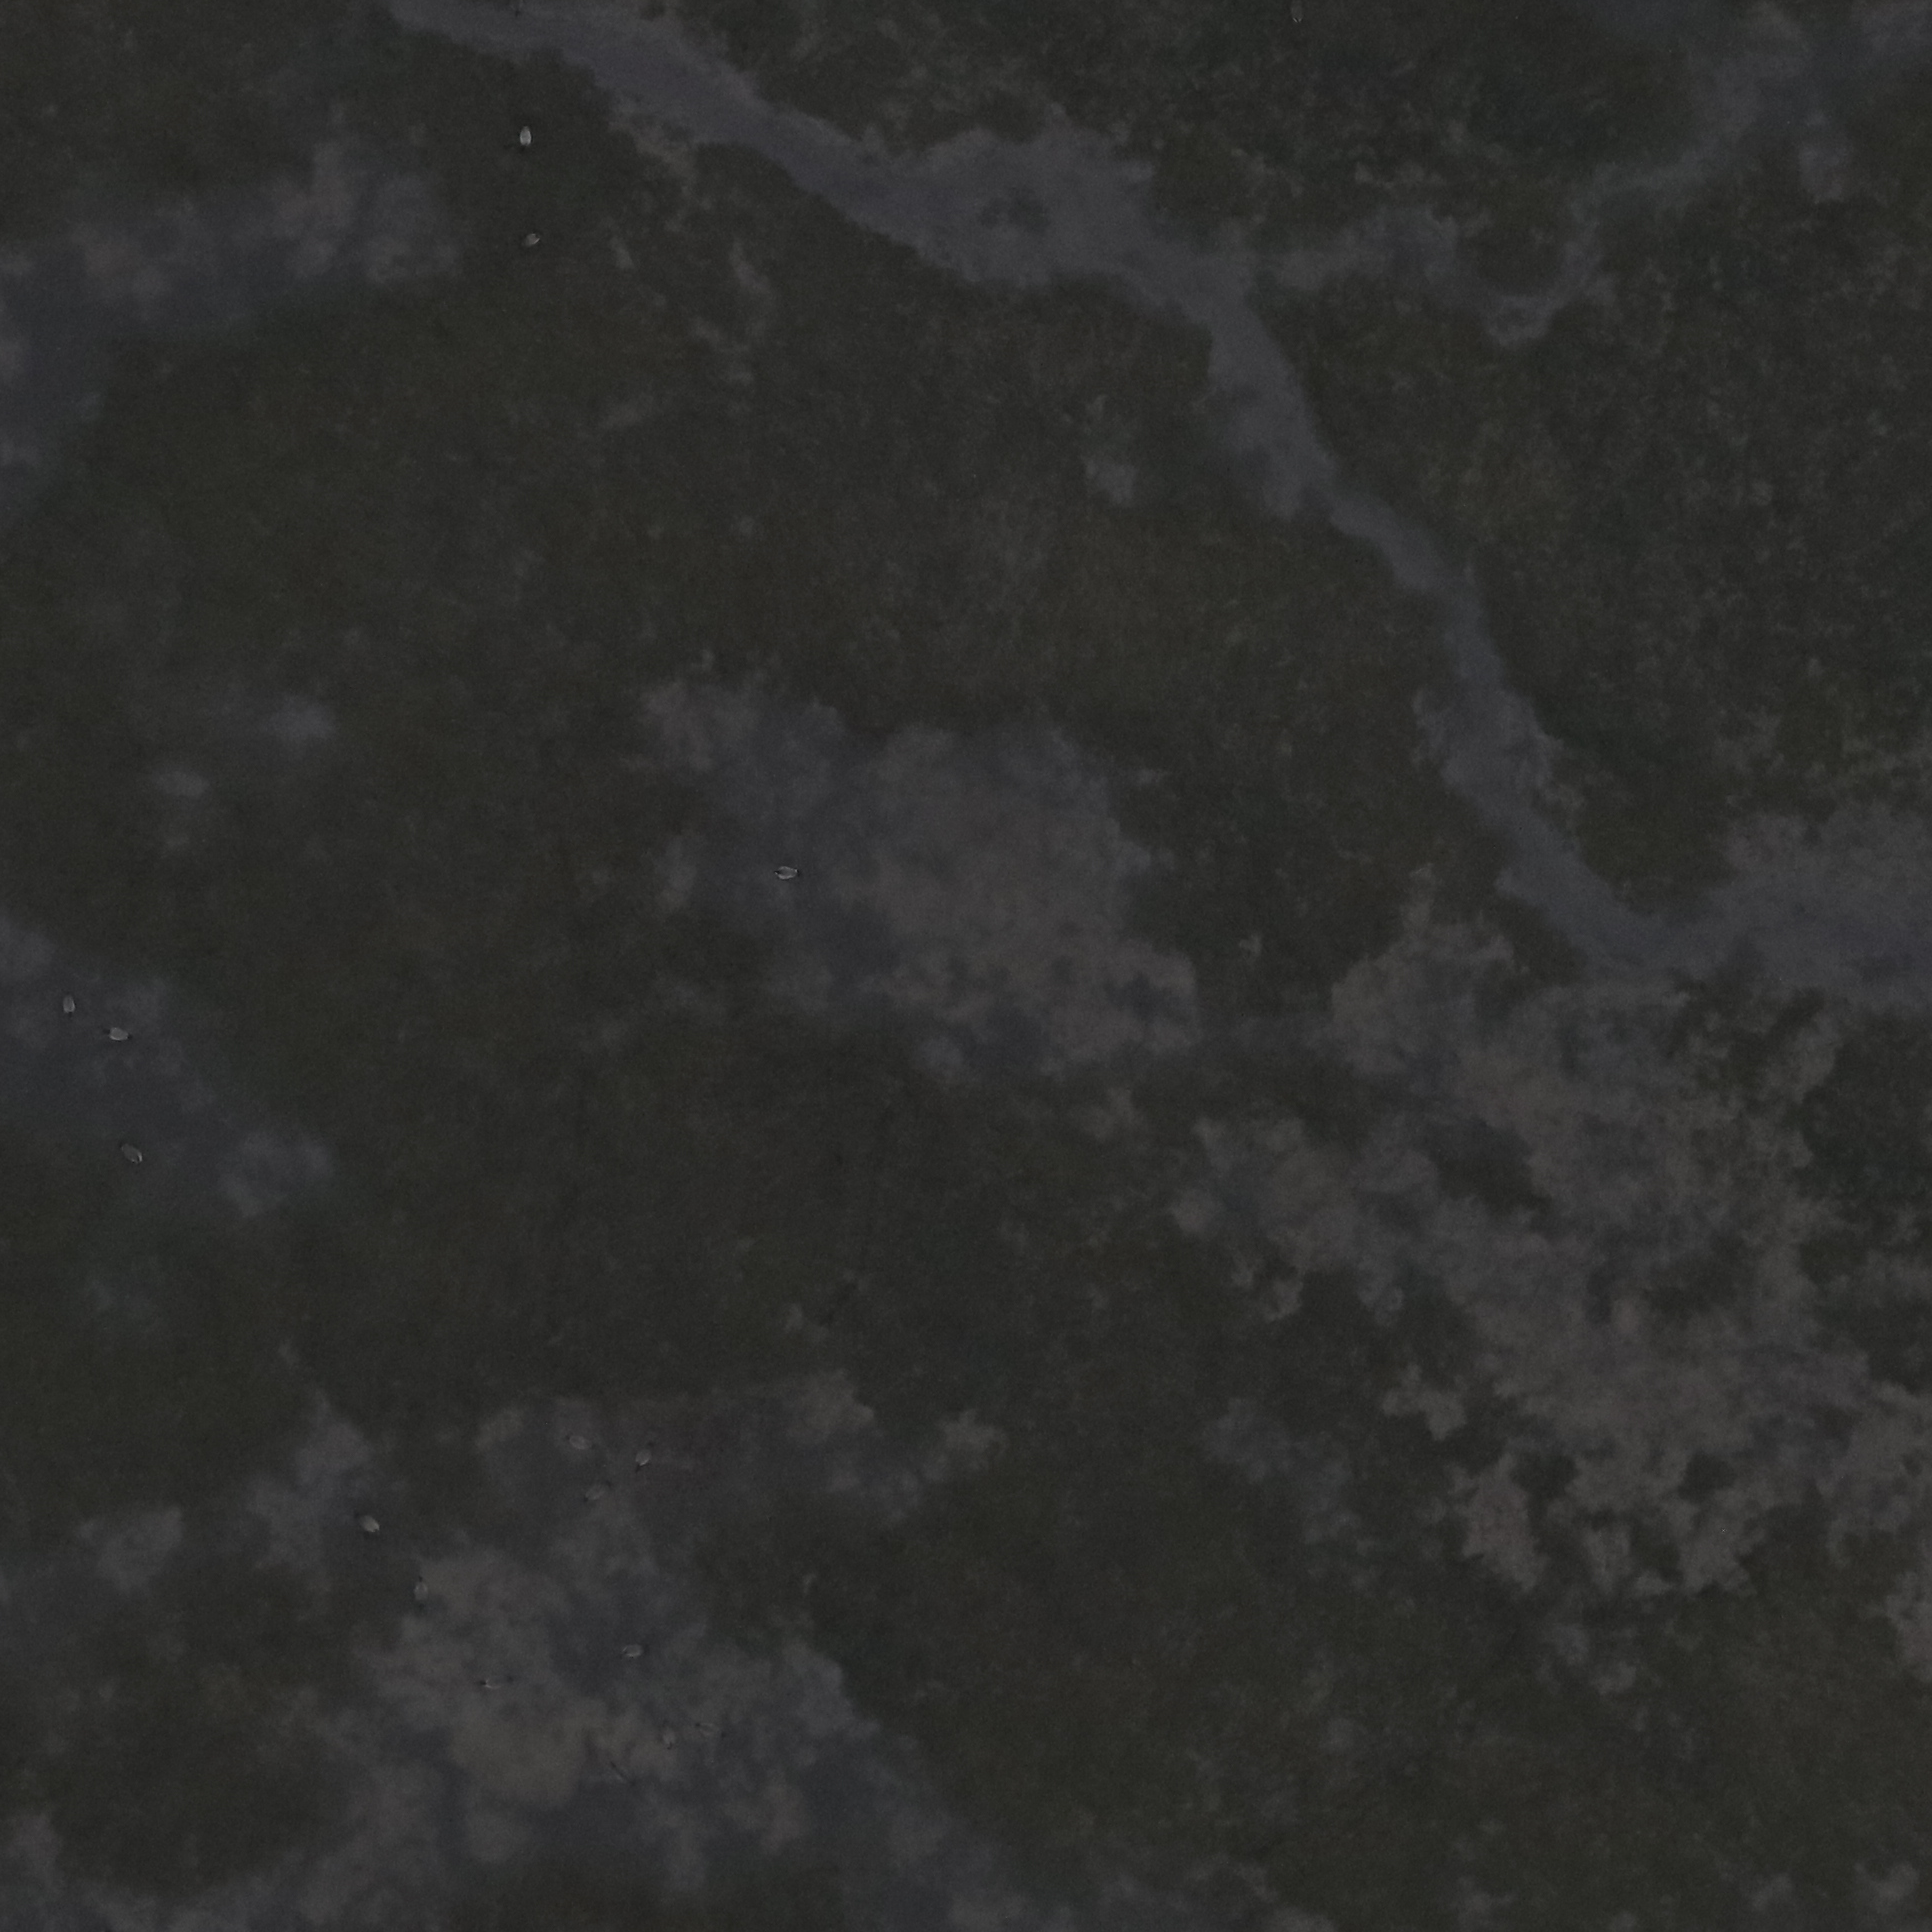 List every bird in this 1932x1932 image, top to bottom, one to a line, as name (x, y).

Canada goose (521, 0)
Canada goose (1301, 7)
Canada goose (529, 126)
Canada goose (526, 239)
Canada goose (786, 873)
Canada goose (67, 1002)
Canada goose (116, 1029)
Canada goose (145, 1148)
Canada goose (584, 1438)
Canada goose (634, 1452)
Canada goose (594, 1491)
Canada goose (374, 1527)
Canada goose (424, 1593)
Canada goose (638, 1653)
Canada goose (501, 1675)
Canada goose (708, 1721)
Canada goose (670, 1725)
Canada goose (618, 1771)
Canada goose (102, 1928)